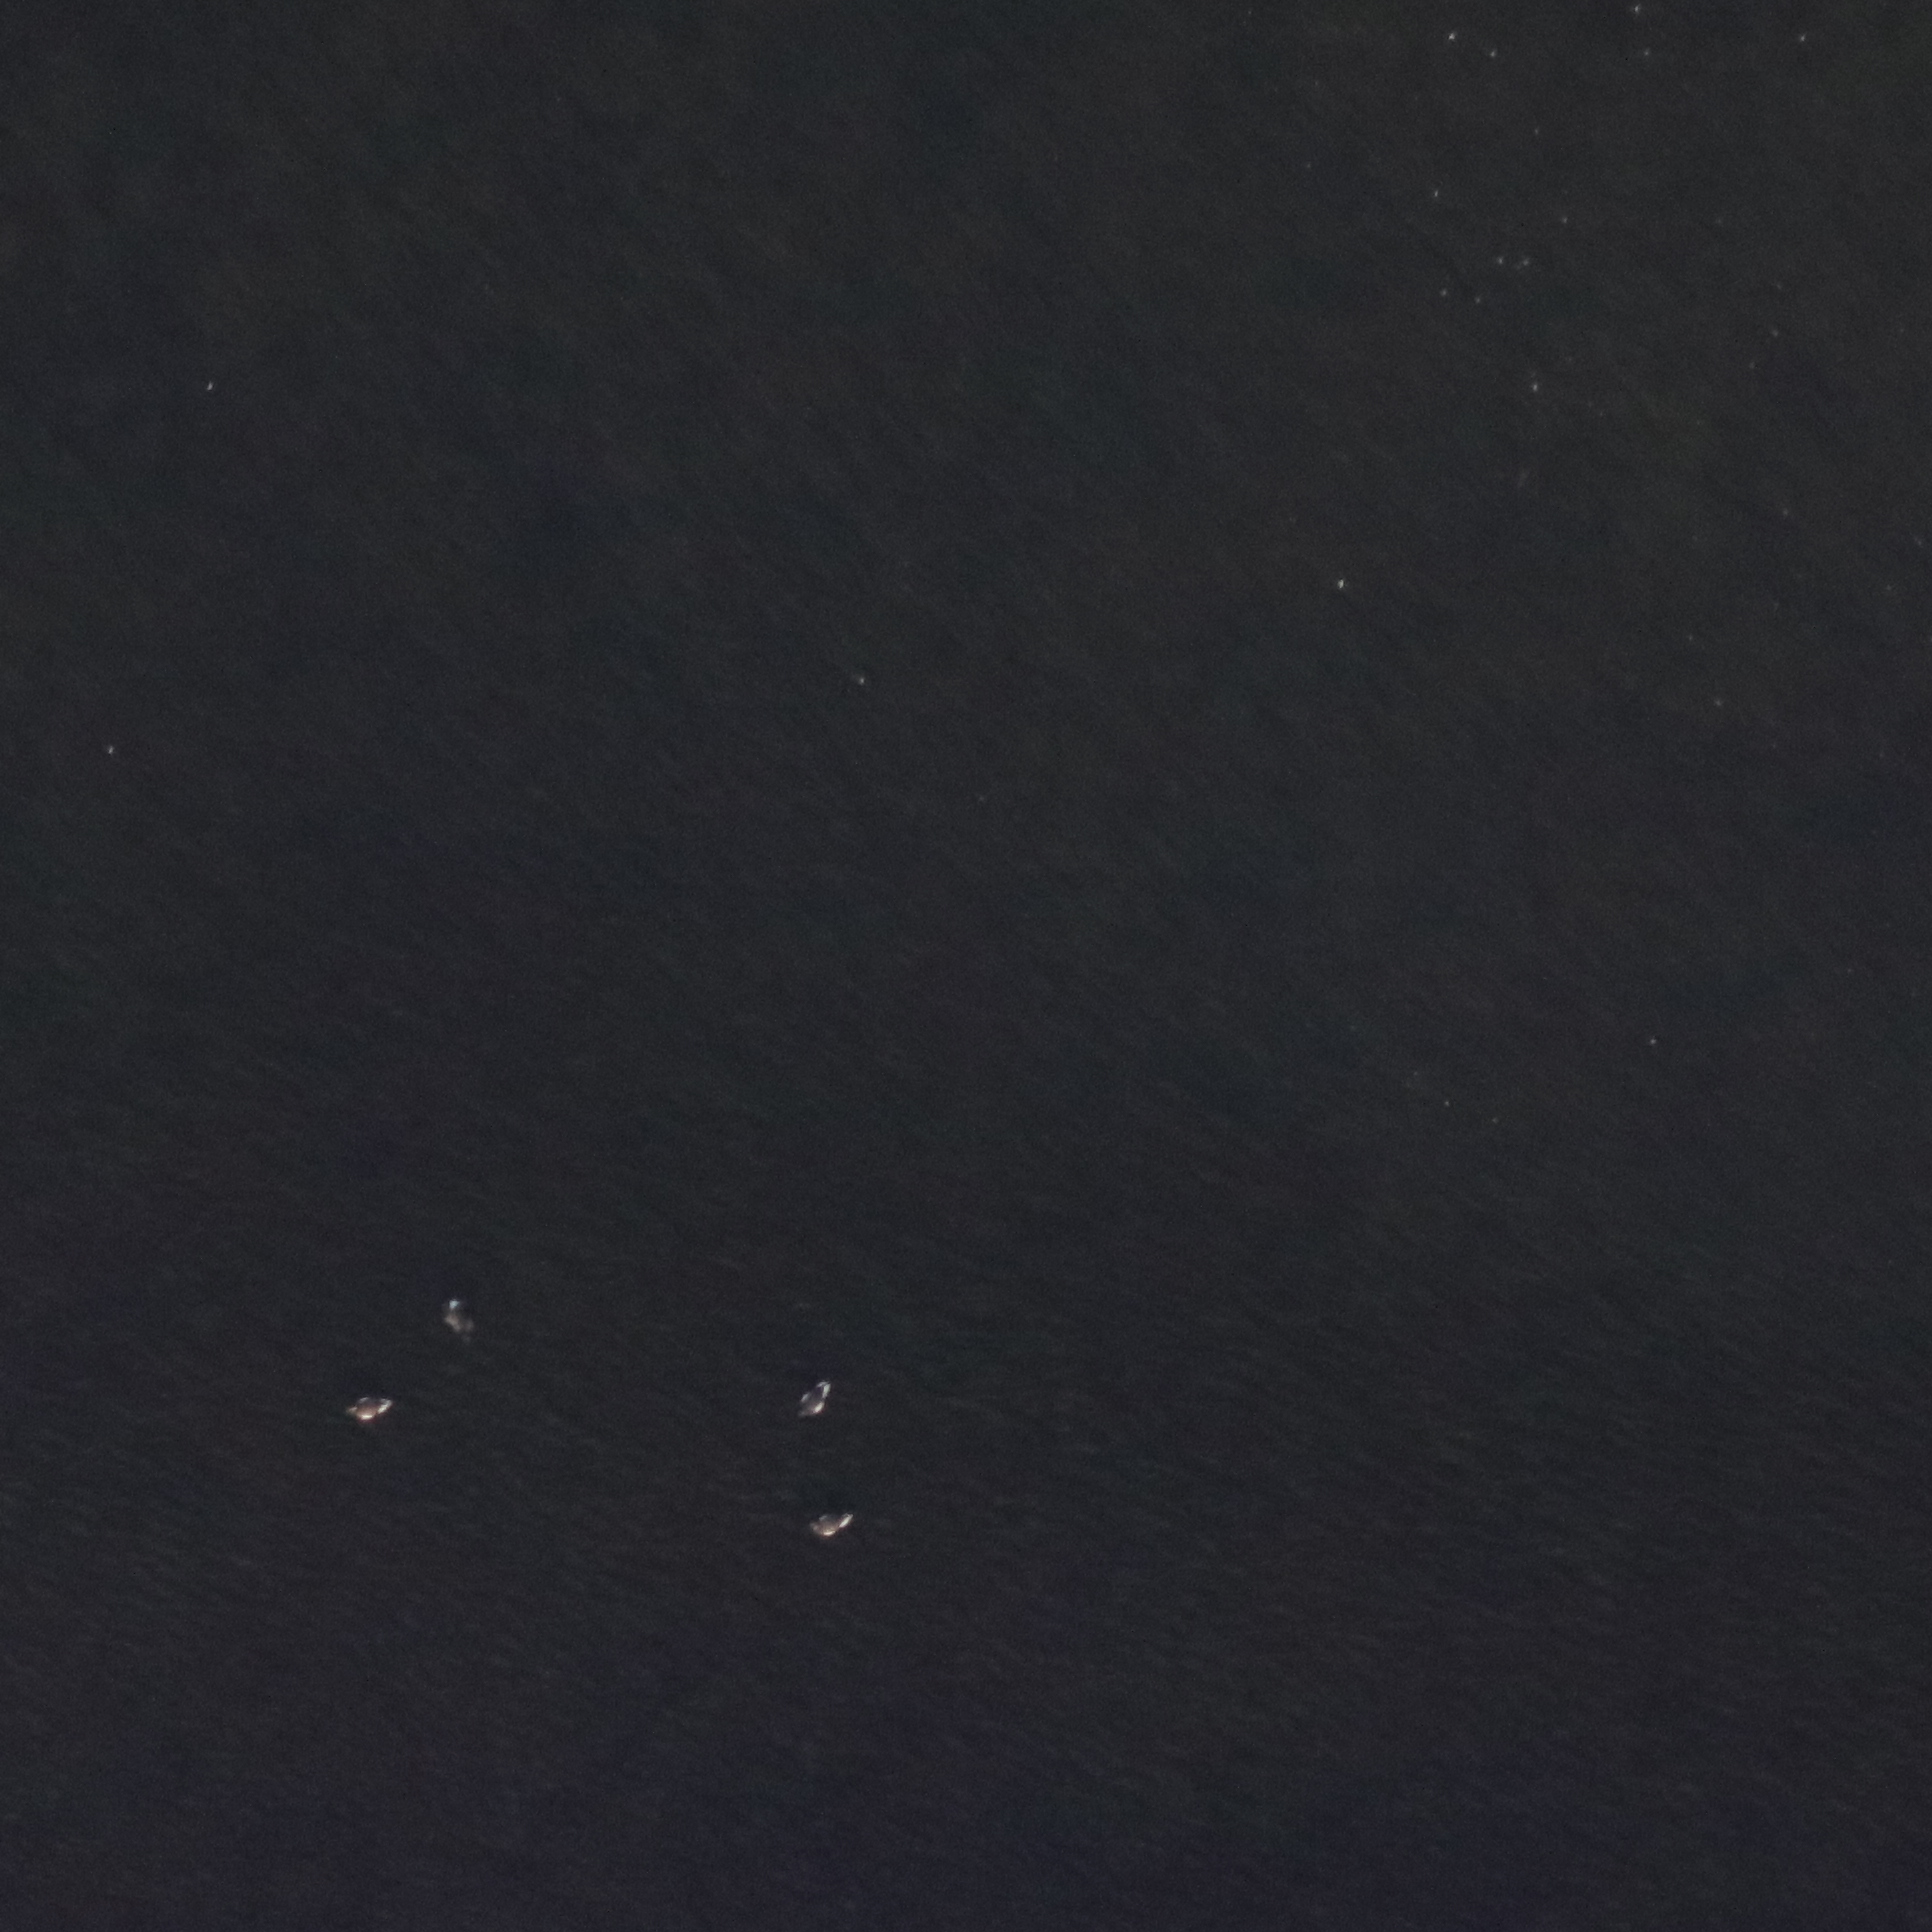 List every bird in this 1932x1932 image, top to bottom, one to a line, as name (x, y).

brant (458, 1319)
brant (812, 1398)
brant (368, 1407)
brant (831, 1522)